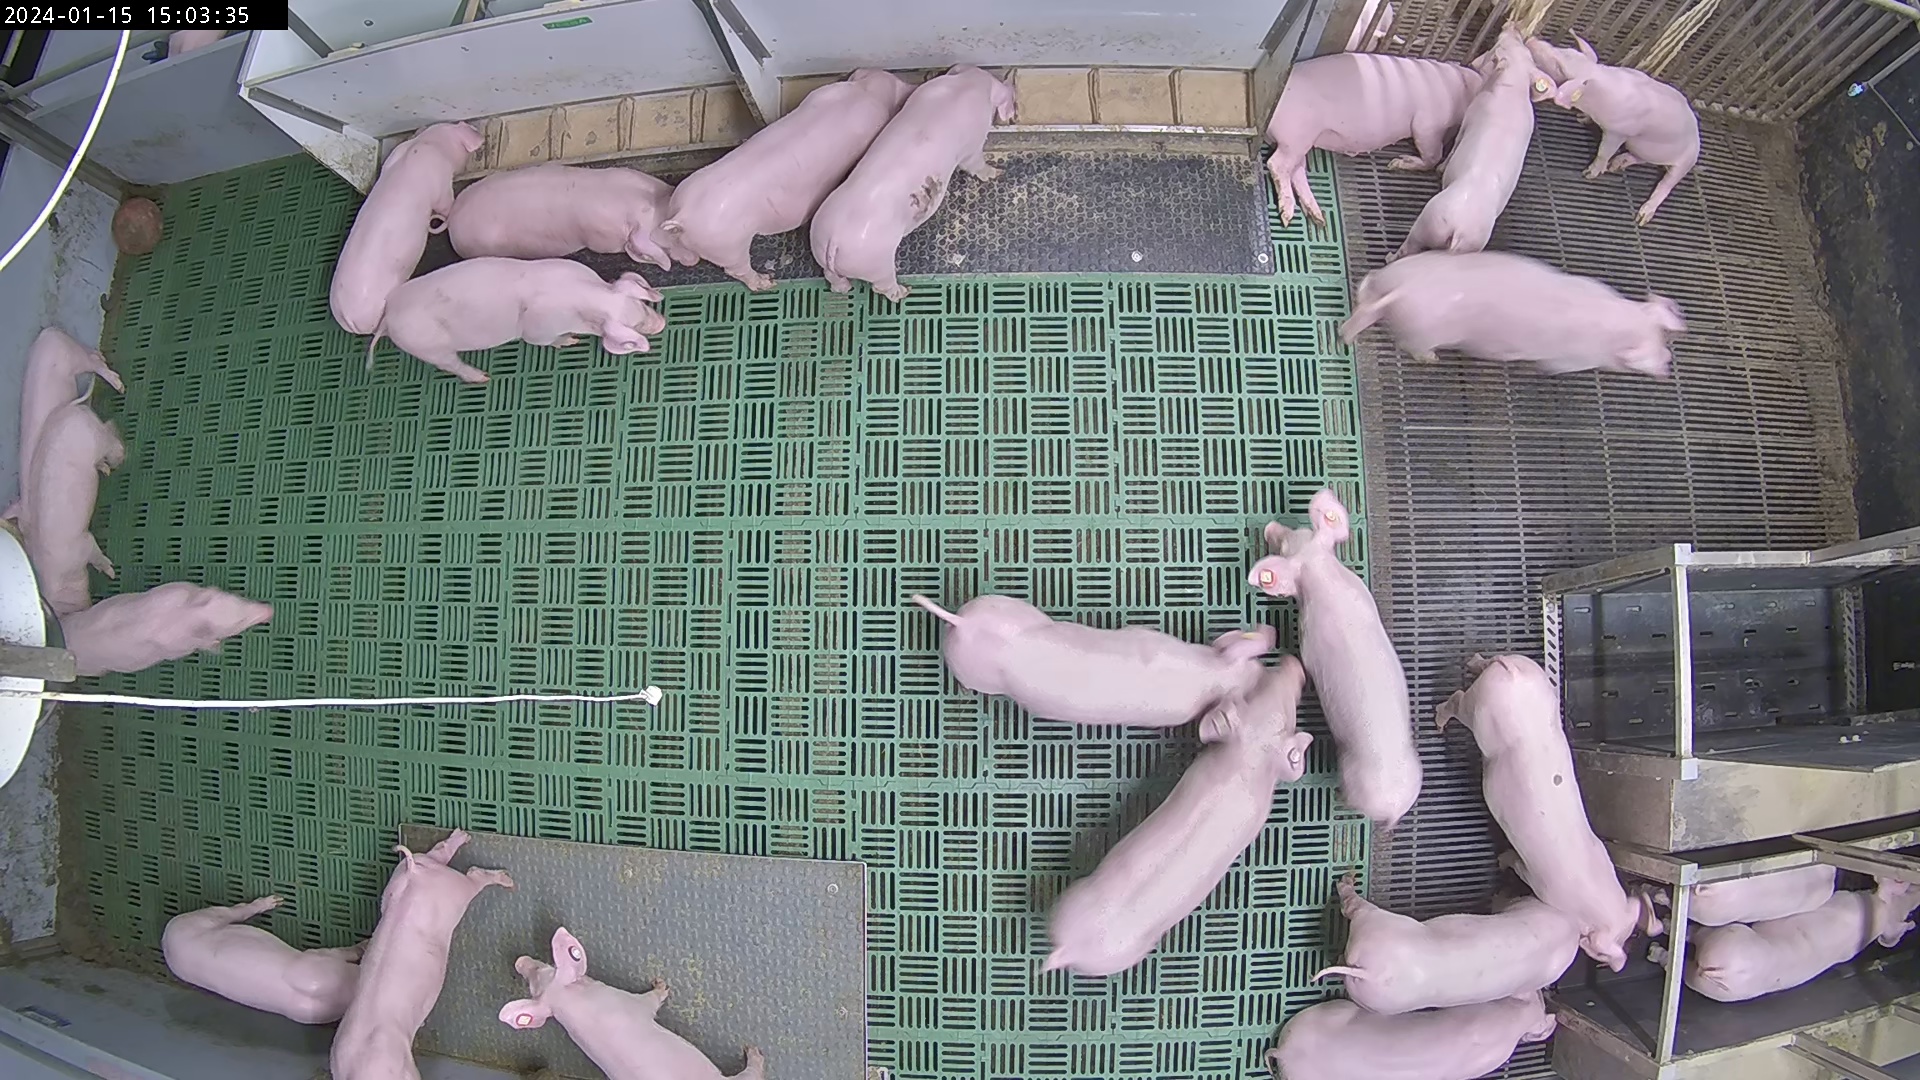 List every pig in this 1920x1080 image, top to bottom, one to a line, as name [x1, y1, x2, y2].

pig [1382, 20, 1555, 262]
pig [1521, 25, 1702, 231]
pig [167, 30, 226, 58]
pig [1262, 53, 1483, 231]
pig [809, 66, 1016, 301]
pig [660, 70, 918, 293]
pig [328, 123, 486, 339]
pig [429, 163, 702, 272]
pig [1339, 251, 1694, 380]
pig [364, 255, 664, 383]
pig [4, 325, 123, 555]
pig [26, 373, 126, 618]
pig [1244, 484, 1422, 840]
pig [59, 583, 276, 678]
pig [910, 591, 1279, 729]
pig [1036, 651, 1316, 981]
pig [1434, 651, 1662, 971]
pig [326, 831, 515, 1080]
pig [1638, 864, 1839, 928]
pig [1313, 873, 1581, 1014]
pig [1644, 874, 1920, 1002]
pig [159, 893, 365, 1026]
pig [498, 925, 769, 1079]
pig [1264, 988, 1560, 1079]